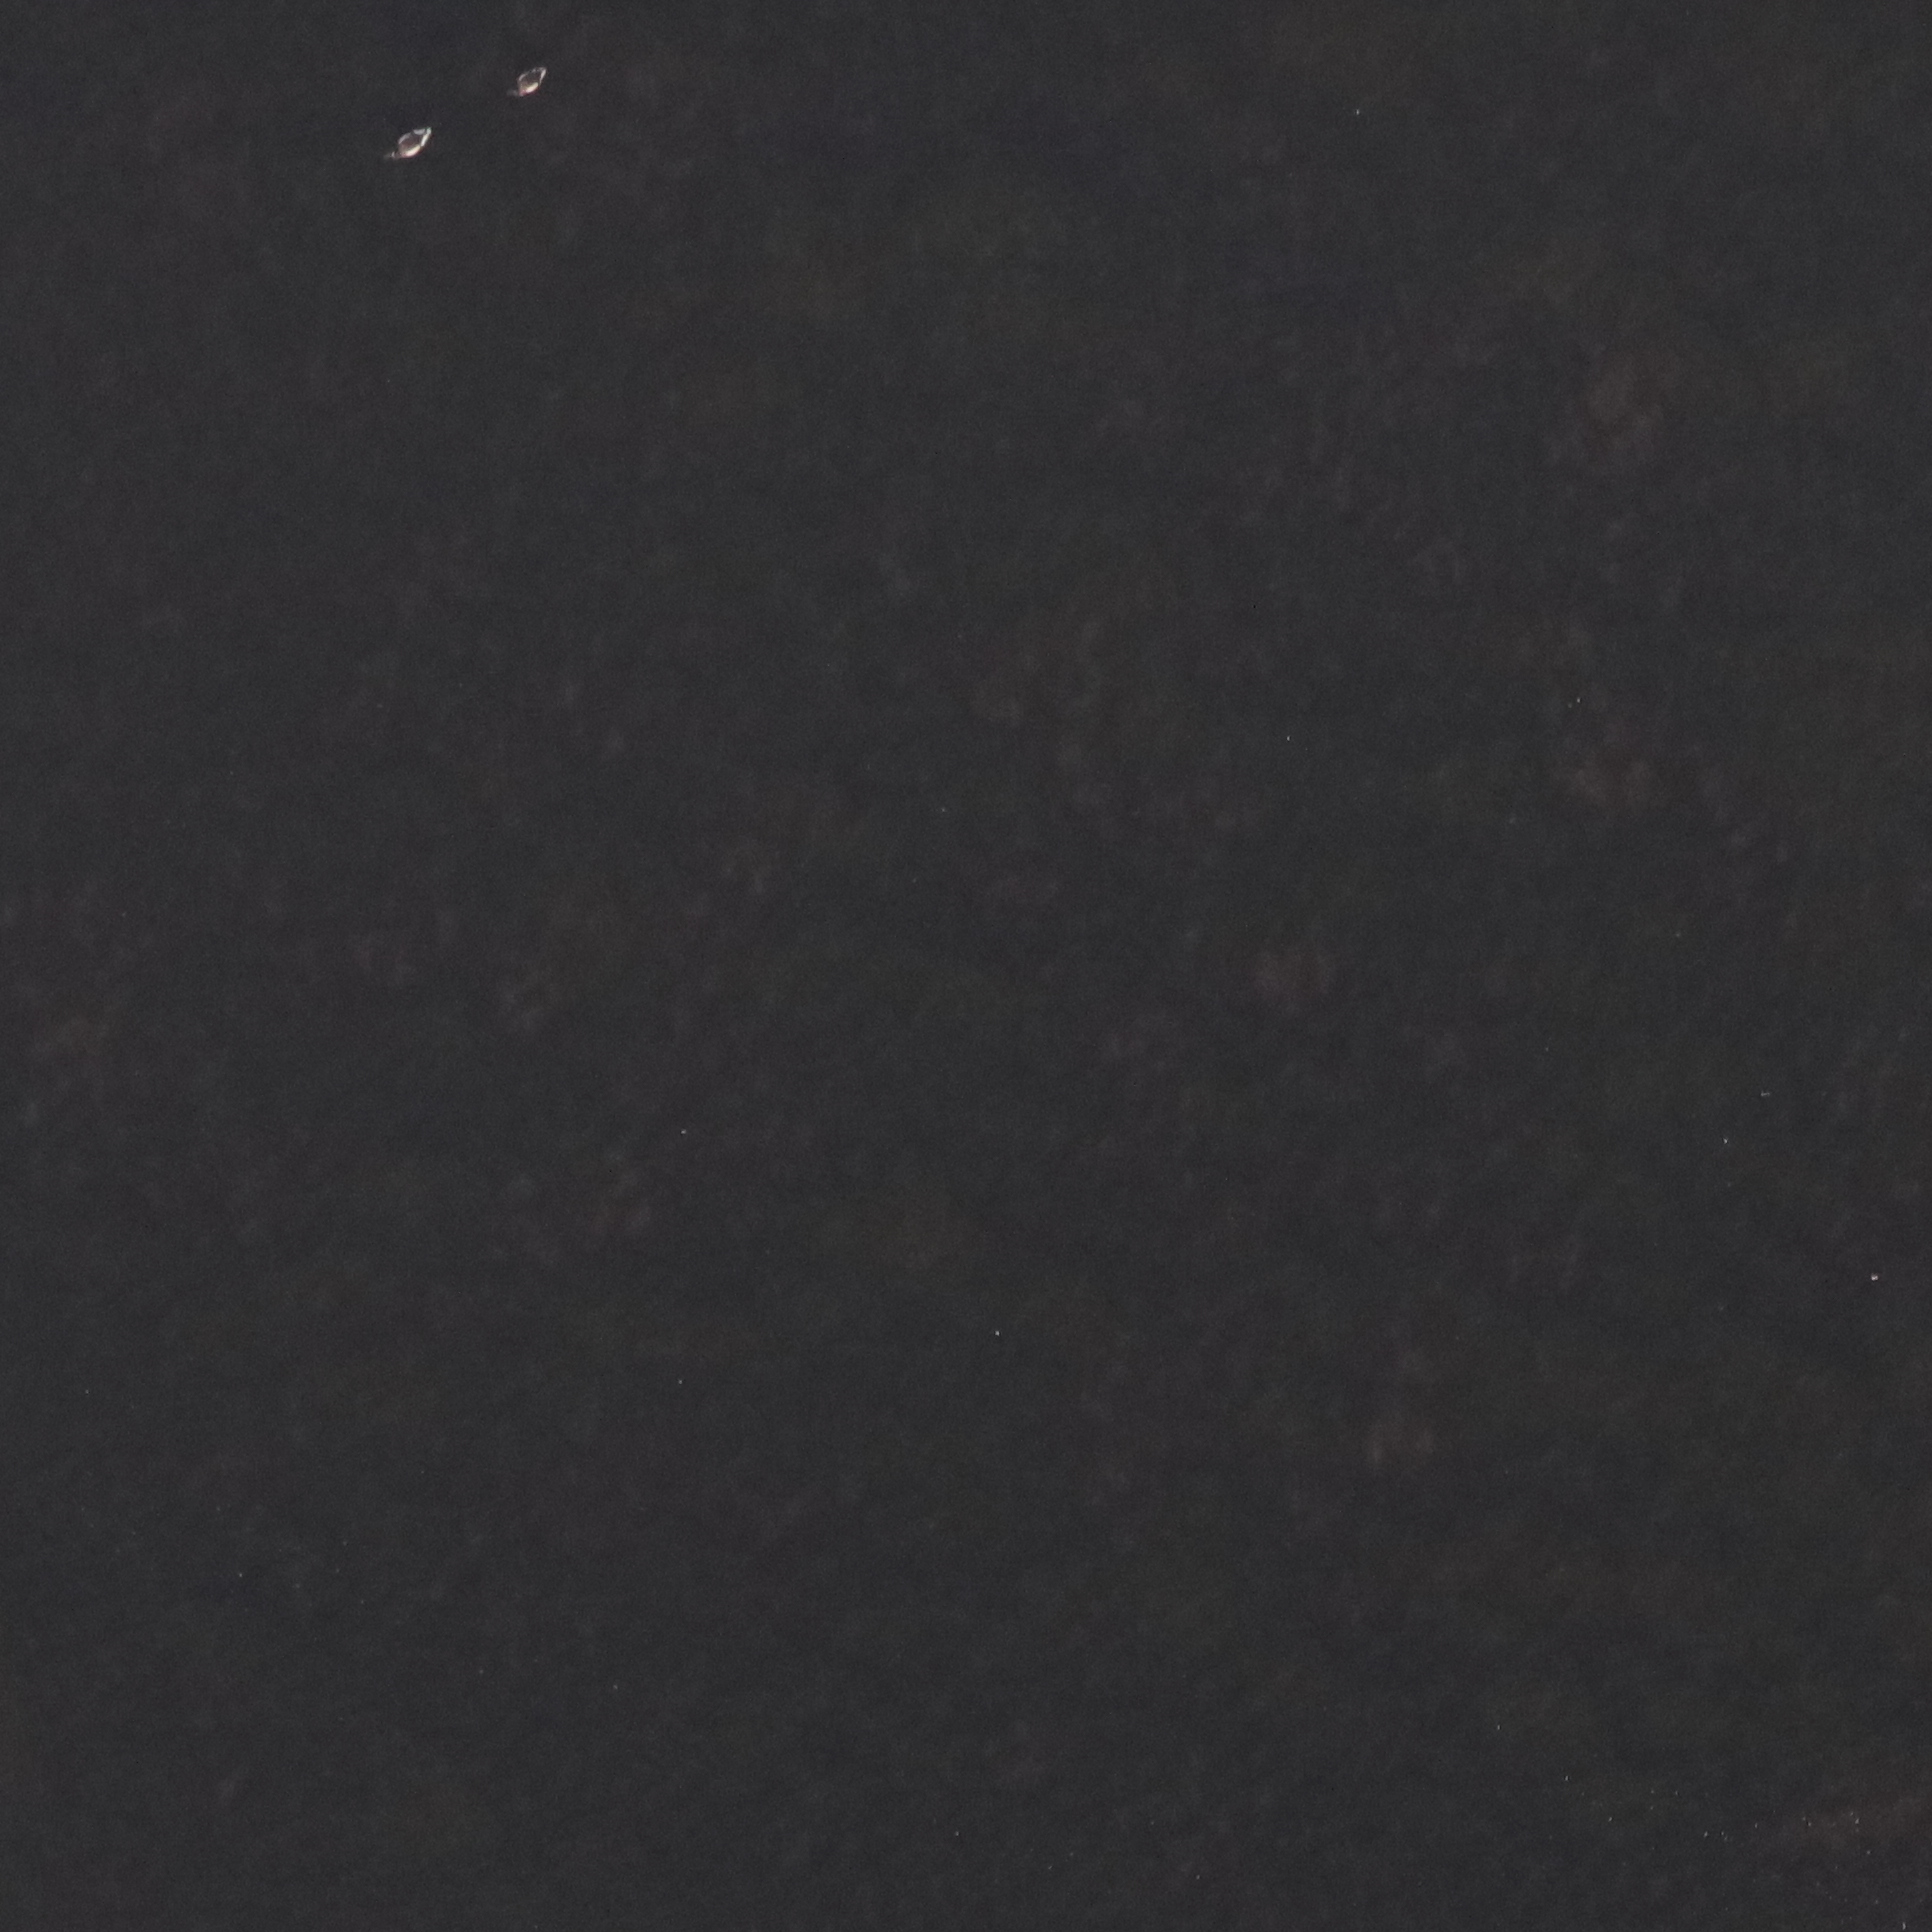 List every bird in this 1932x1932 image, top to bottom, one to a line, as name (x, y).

brant (526, 82)
brant (409, 142)